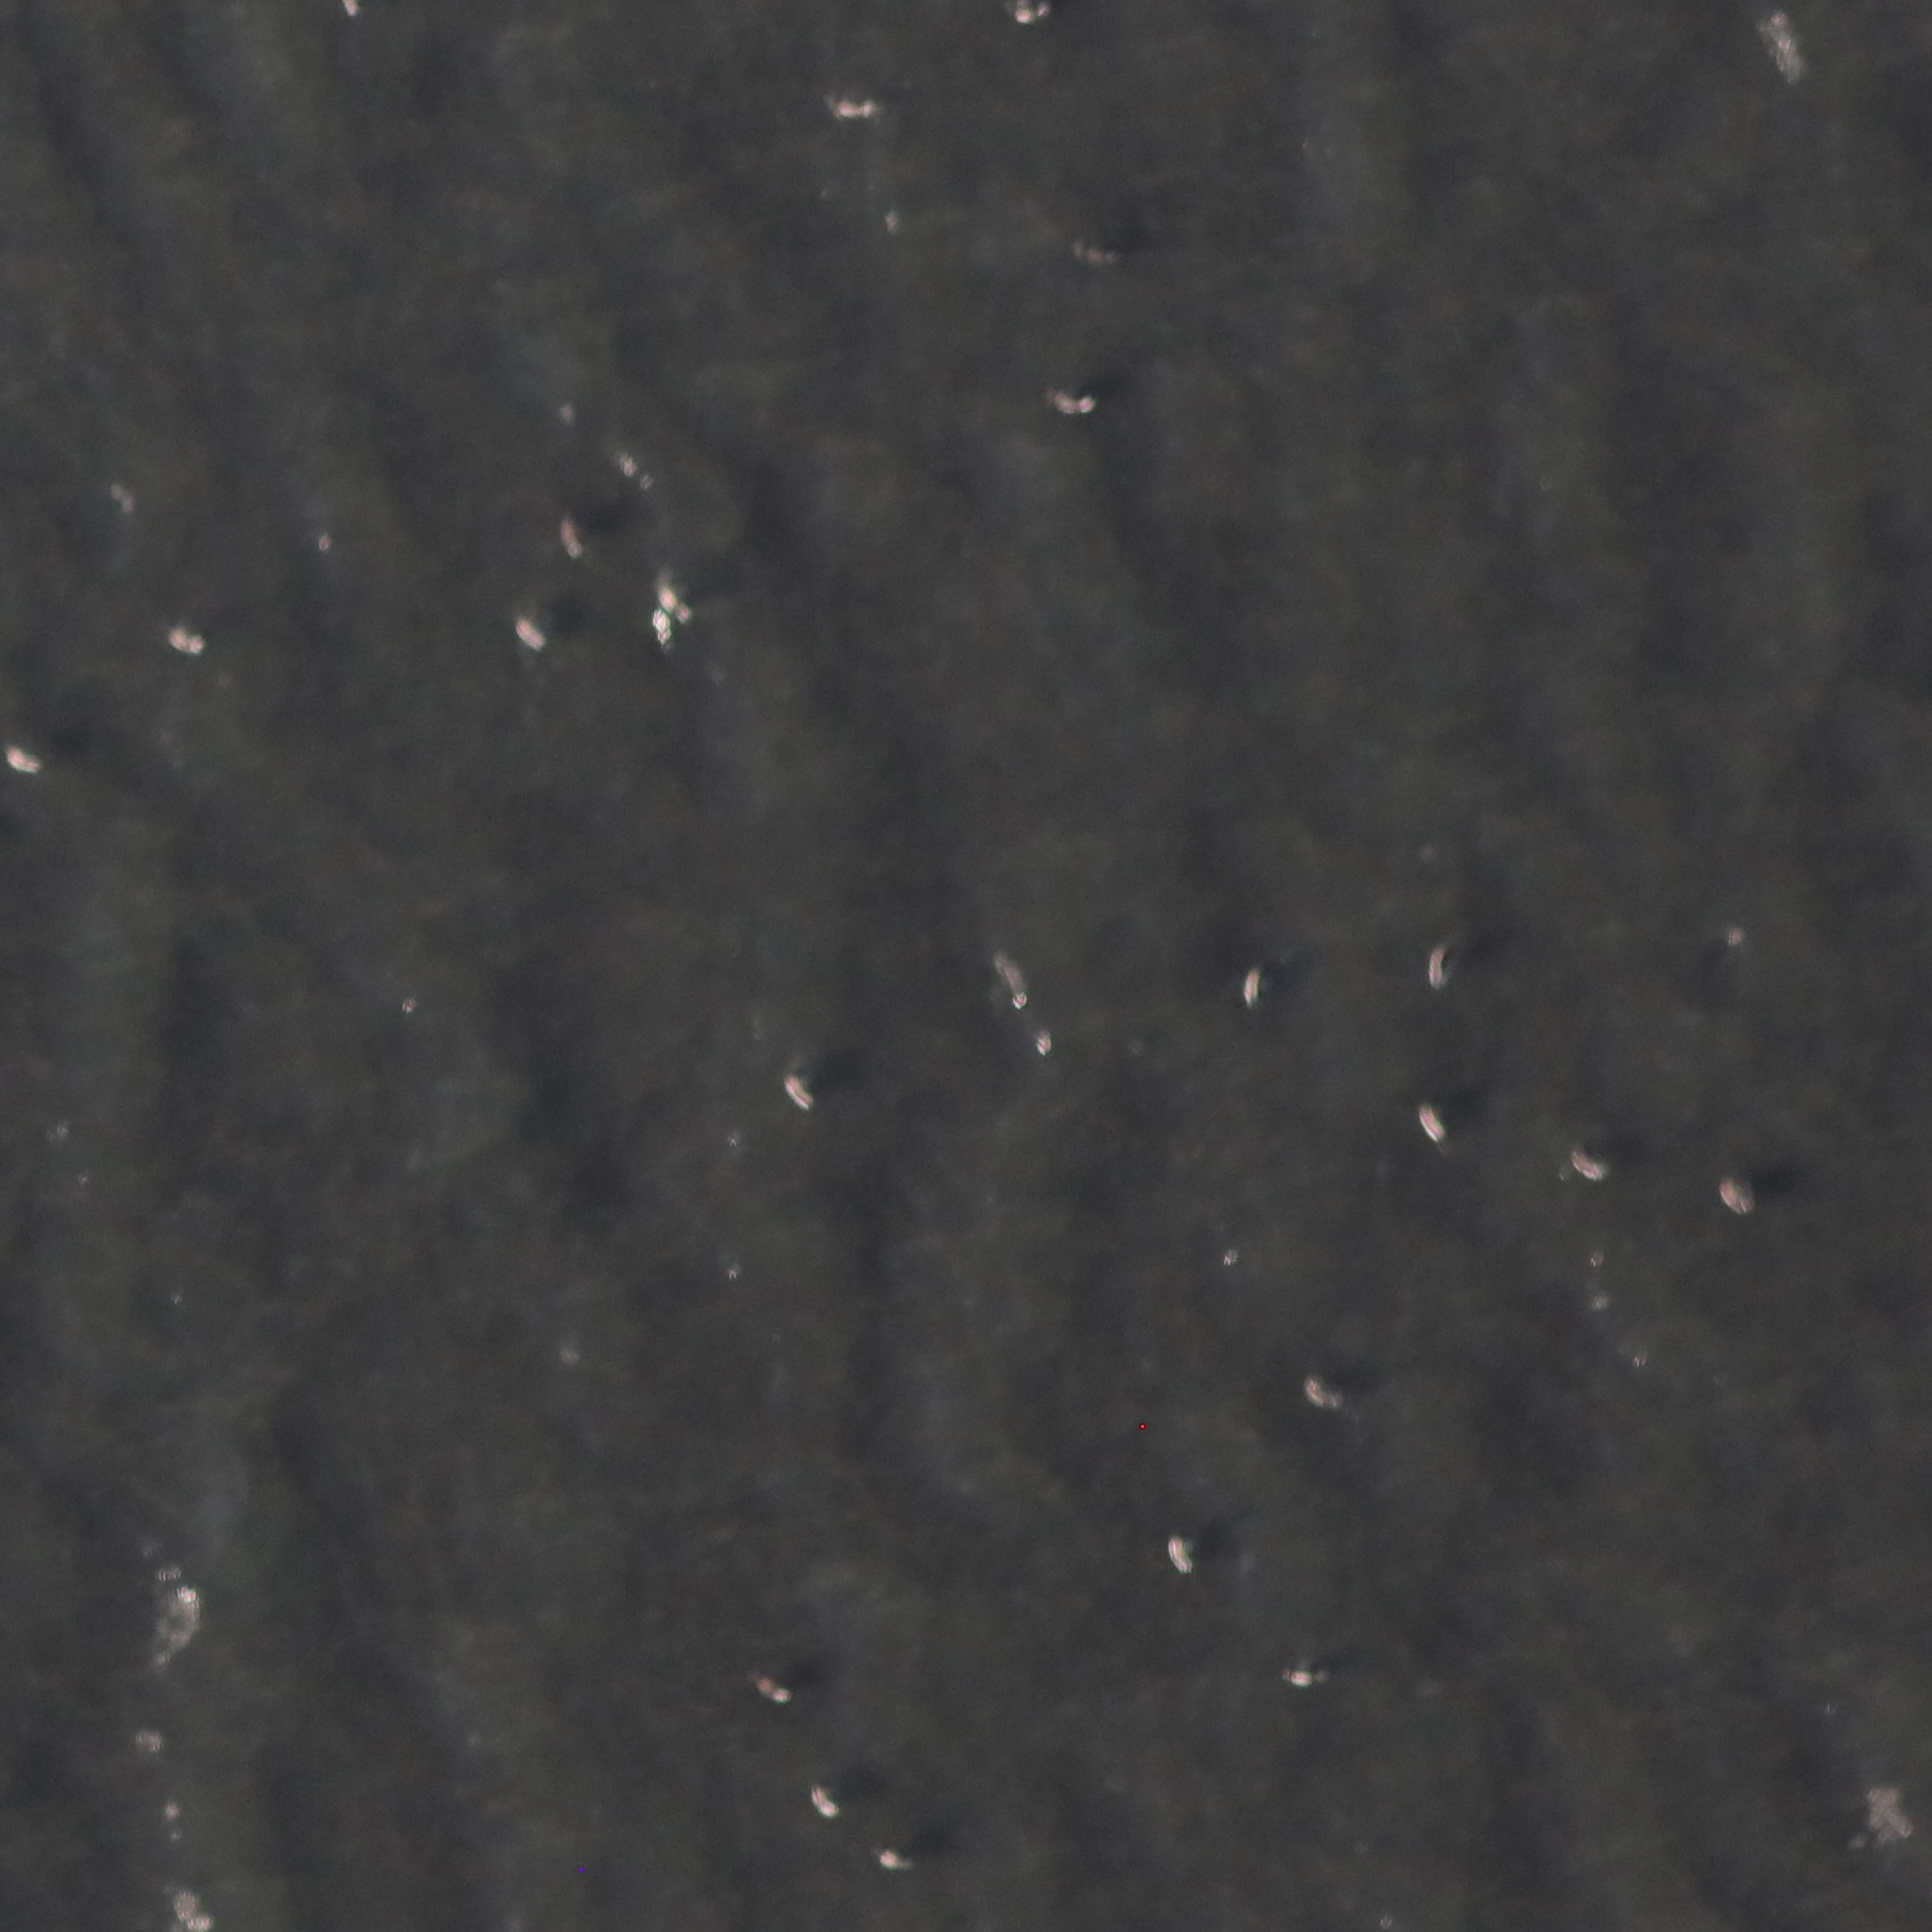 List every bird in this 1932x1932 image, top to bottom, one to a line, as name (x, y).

brant (1024, 7)
brant (848, 104)
brant (1065, 399)
brant (570, 535)
brant (672, 600)
brant (528, 633)
brant (187, 637)
brant (24, 757)
other bird (1449, 954)
other bird (1254, 981)
brant (799, 1084)
other bird (1437, 1120)
other bird (1590, 1163)
other bird (1731, 1190)
other bird (1322, 1394)
brant (1179, 1551)
brant (1305, 1668)
brant (769, 1688)
brant (826, 1800)
brant (894, 1860)